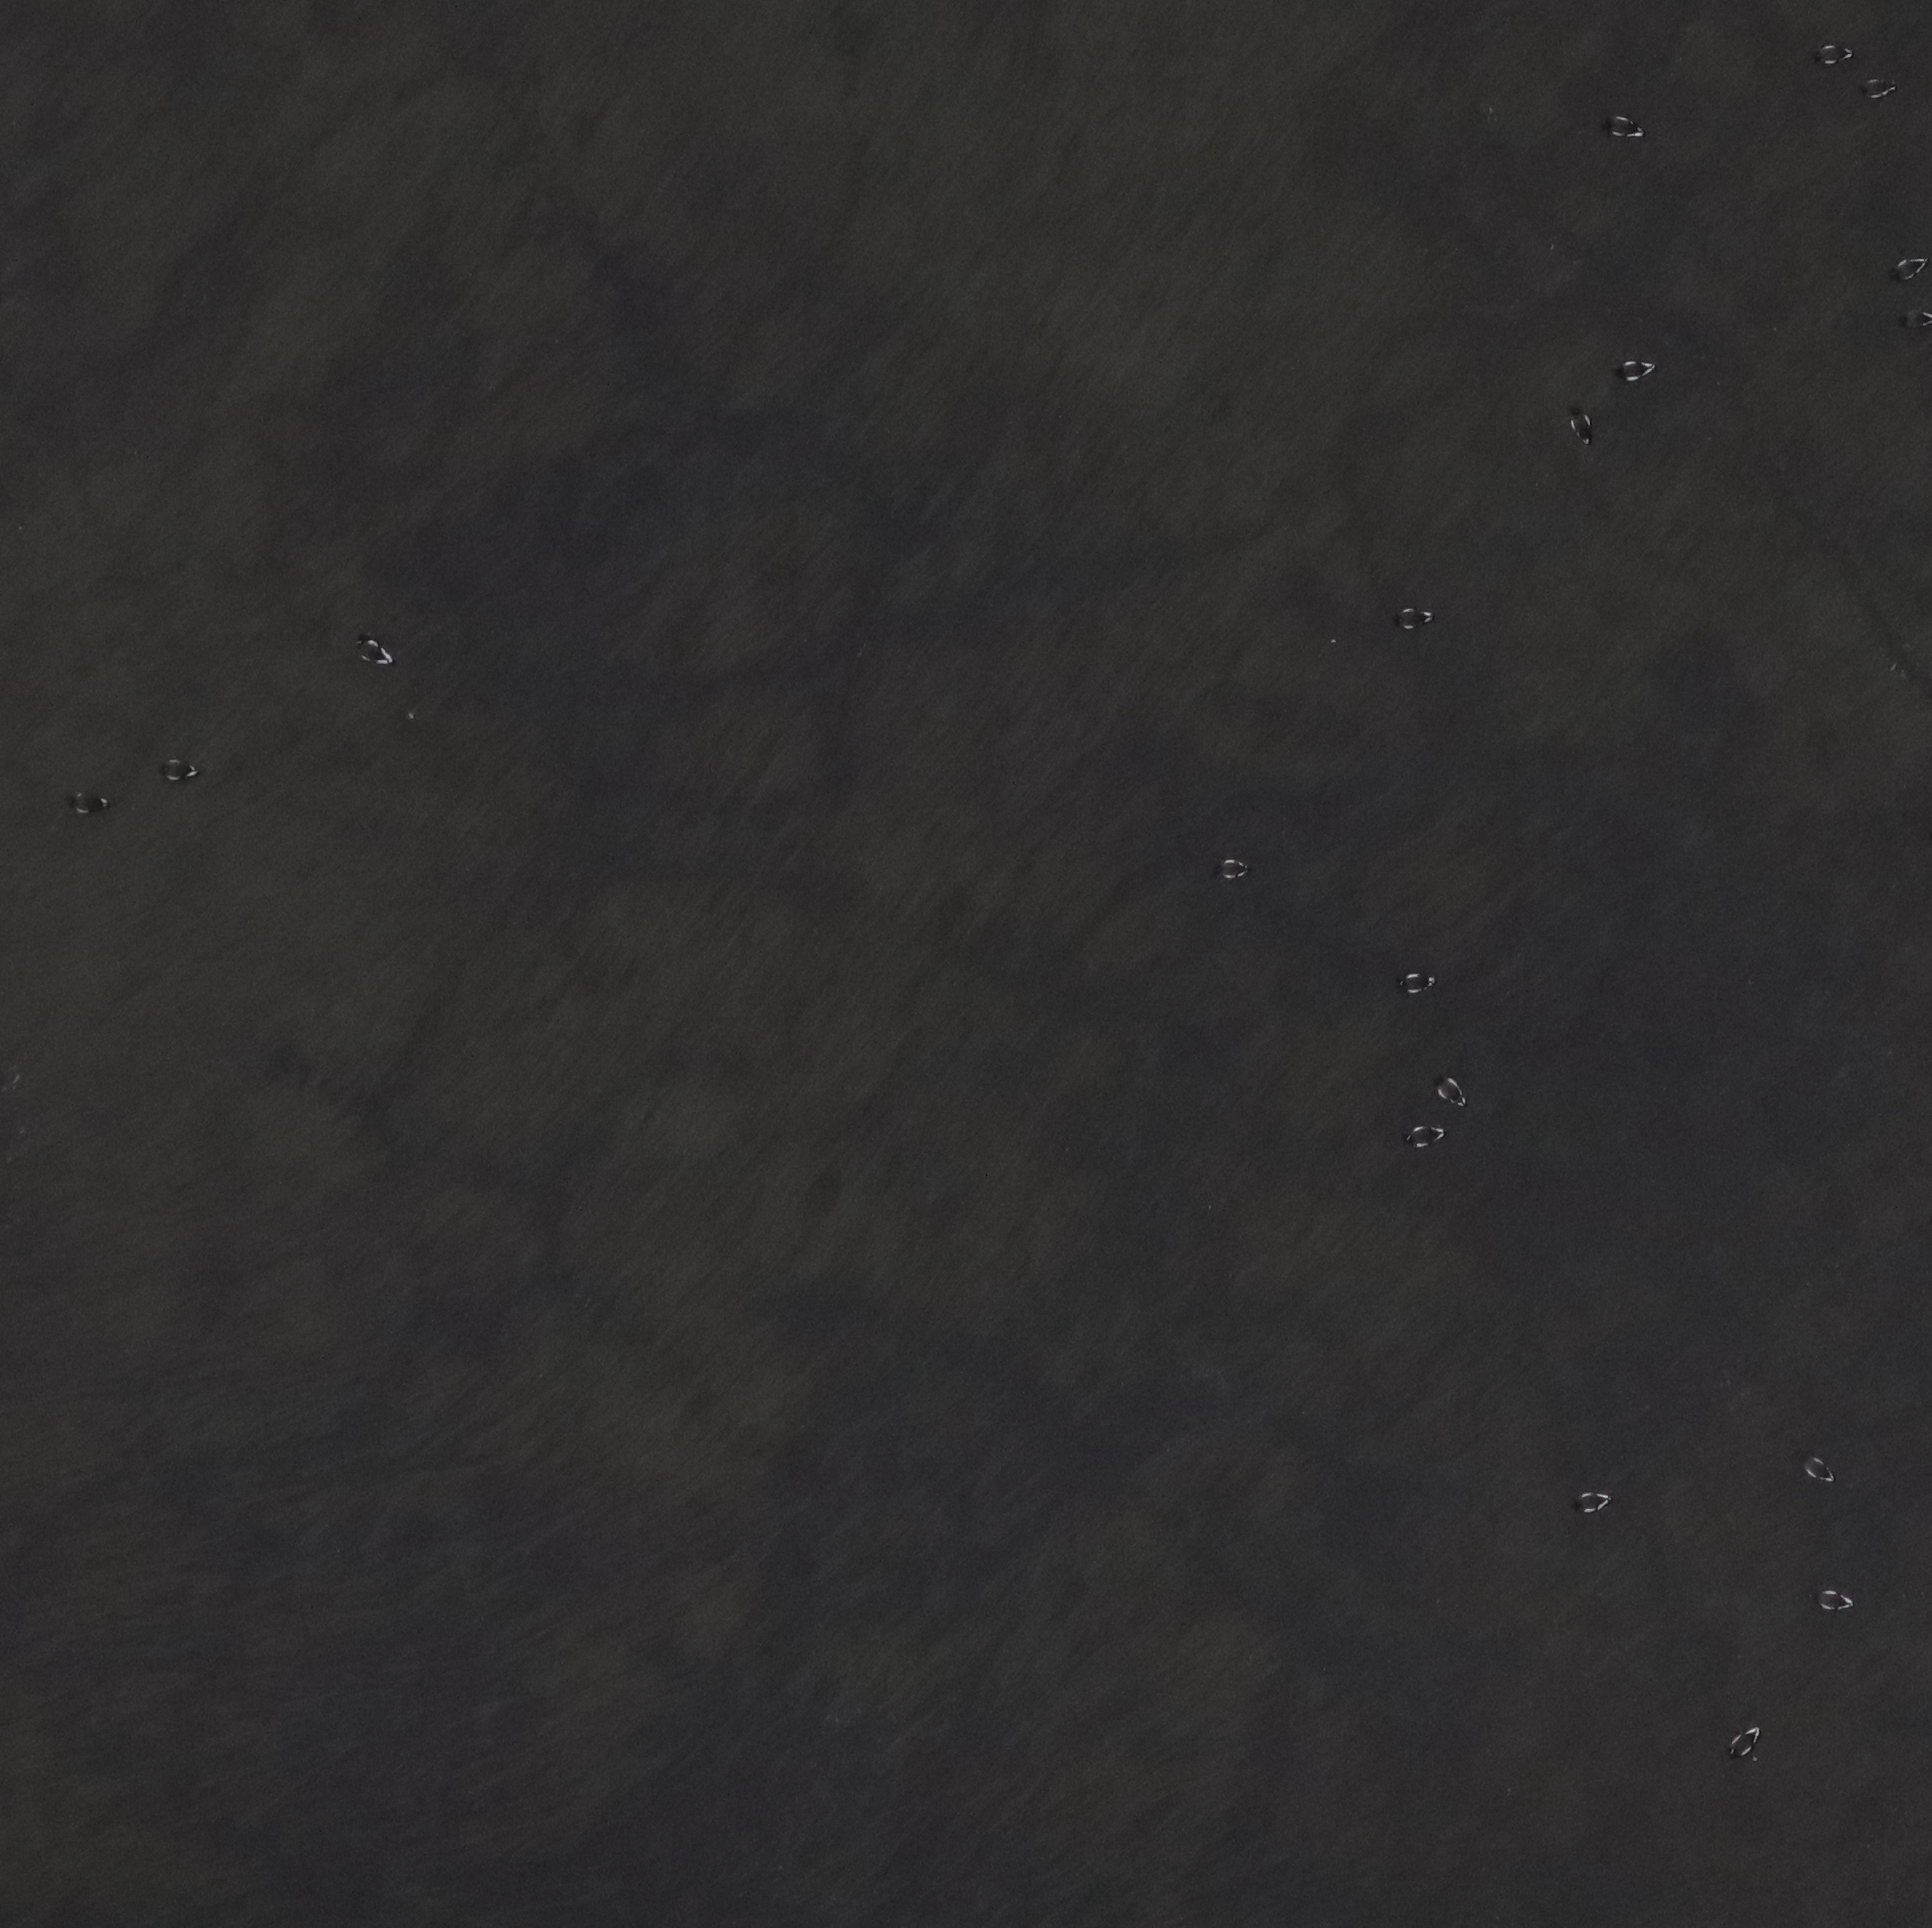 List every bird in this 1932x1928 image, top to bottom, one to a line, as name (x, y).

brant (1832, 55)
brant (1880, 90)
brant (1623, 128)
brant (1909, 269)
brant (1916, 320)
brant (1634, 370)
brant (1582, 428)
brant (1412, 619)
brant (372, 649)
brant (180, 772)
brant (92, 800)
brant (1233, 870)
brant (1419, 983)
brant (1450, 1092)
brant (1426, 1137)
brant (1820, 1470)
brant (1592, 1503)
brant (1834, 1602)
brant (1744, 1743)